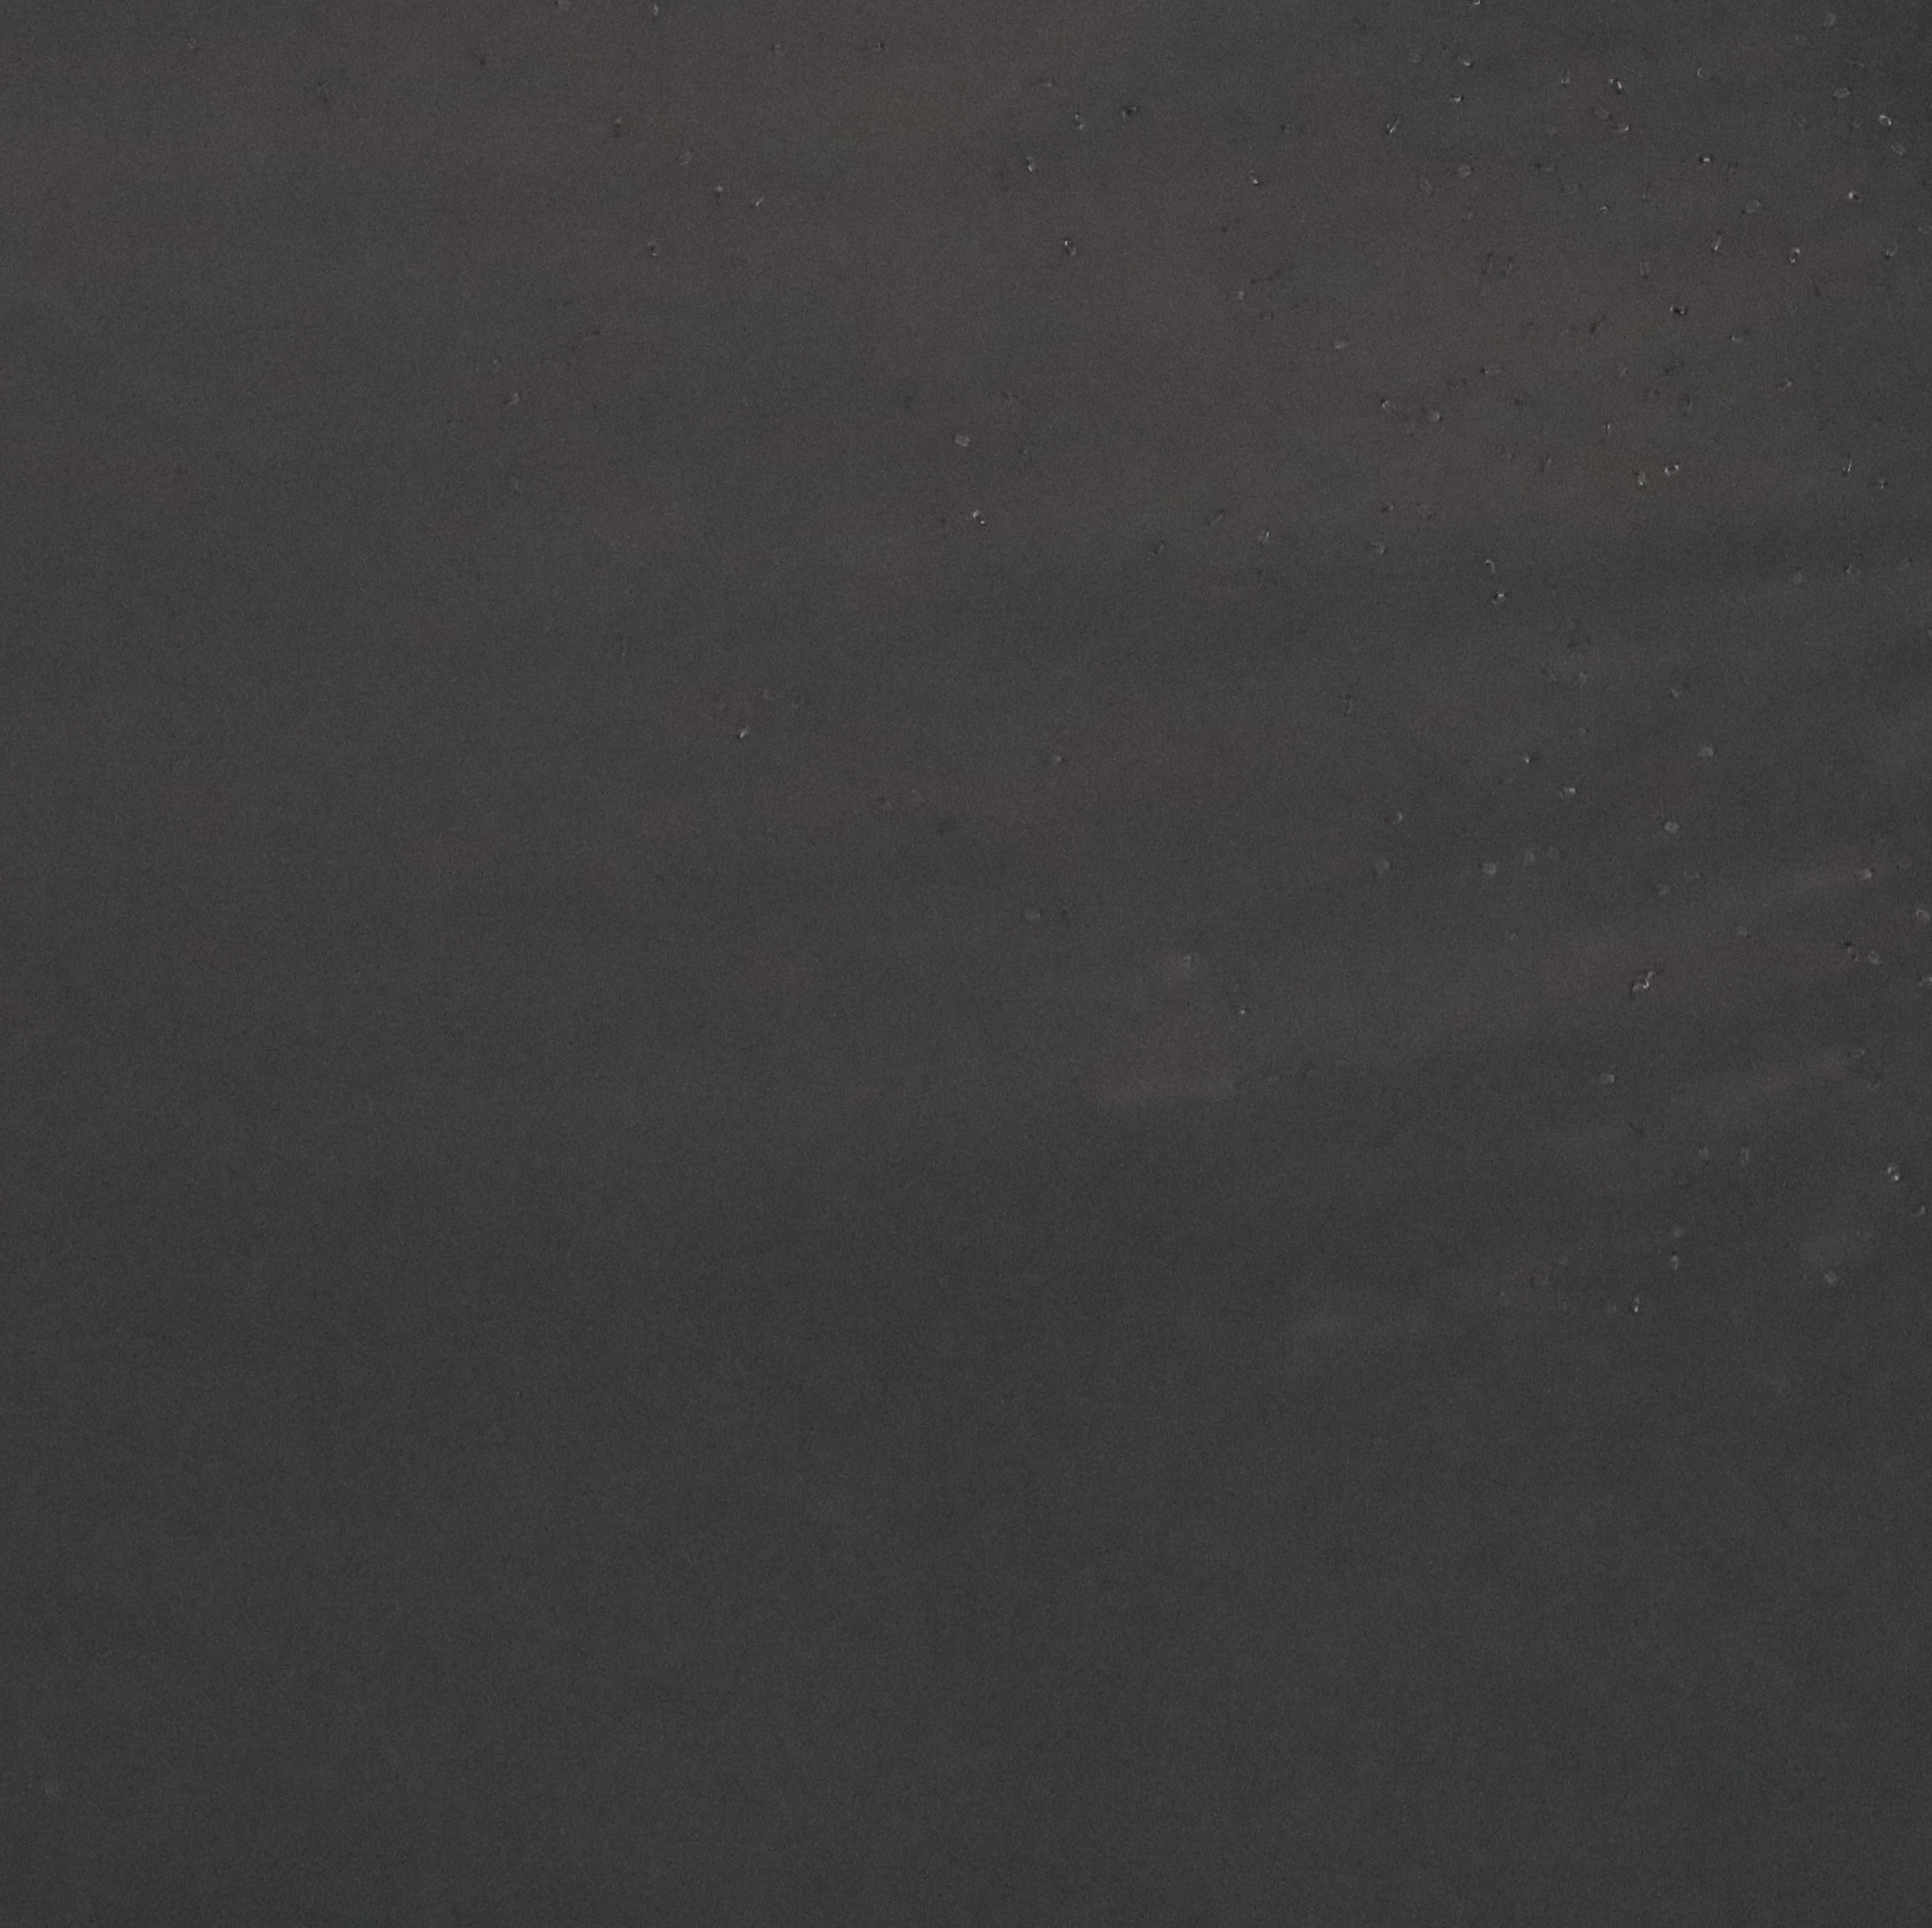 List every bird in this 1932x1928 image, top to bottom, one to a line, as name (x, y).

Canada goose (570, 10)
Canada goose (1836, 11)
Canada goose (652, 12)
Canada goose (1364, 23)
Canada goose (1815, 40)
Canada goose (196, 44)
Canada goose (789, 50)
Canada goose (883, 50)
Canada goose (1404, 56)
Canada goose (1461, 59)
Canada goose (490, 61)
Canada goose (1861, 61)
Canada goose (1699, 72)
Canada goose (1039, 83)
Canada goose (1565, 85)
Canada goose (1622, 90)
Canada goose (1853, 95)
Canada goose (331, 96)
Canada goose (1454, 104)
Canada goose (1125, 115)
Canada goose (1805, 117)
Canada goose (1551, 119)
Canada goose (1888, 119)
Canada goose (1602, 120)
Canada goose (1855, 126)
Canada goose (620, 127)
Canada goose (1399, 127)
Canada goose (1076, 133)
Canada goose (1628, 134)
Canada goose (1278, 140)
Canada goose (1700, 148)
Canada goose (1902, 148)
Canada goose (685, 162)
Canada goose (1557, 162)
Canada goose (1031, 167)
Canada goose (1464, 167)
Canada goose (1721, 167)
Canada goose (1258, 173)
Canada goose (1017, 177)
Canada goose (1429, 178)
Canada goose (1926, 178)
Canada goose (1572, 186)
Canada goose (1856, 187)
Canada goose (1645, 197)
Canada goose (716, 199)
Canada goose (1748, 199)
Canada goose (768, 203)
Canada goose (1600, 212)
Canada goose (1480, 215)
Canada goose (1218, 231)
Canada goose (1719, 231)
Canada goose (1926, 233)
Canada goose (1072, 246)
Canada goose (659, 251)
Canada goose (1647, 256)
Canada goose (1888, 256)
Canada goose (1785, 258)
Canada goose (1489, 261)
Canada goose (1515, 270)
Canada goose (1823, 287)
Canada goose (1238, 291)
Canada goose (1686, 308)
Canada goose (566, 313)
Canada goose (1595, 316)
Canada goose (1267, 318)
Canada goose (1733, 329)
Canada goose (1345, 340)
Canada goose (596, 344)
Canada goose (489, 363)
Canada goose (1501, 368)
Canada goose (1677, 368)
Canada goose (1629, 371)
Canada goose (1456, 376)
Canada goose (1784, 381)
Canada goose (528, 396)
Canada goose (1013, 396)
Canada goose (1651, 397)
Canada goose (1393, 403)
Canada goose (1521, 404)
Canada goose (1688, 405)
Canada goose (1435, 410)
Canada goose (1883, 424)
Canada goose (452, 425)
Canada goose (1822, 425)
Canada goose (1606, 429)
Canada goose (966, 432)
Canada goose (1514, 455)
Canada goose (1031, 456)
Canada goose (1551, 460)
Canada goose (1842, 460)
Canada goose (1676, 462)
Canada goose (1634, 480)
Canada goose (1886, 483)
Canada goose (1390, 505)
Canada goose (1218, 514)
Canada goose (981, 516)
Canada goose (1419, 517)
Canada goose (1270, 538)
Canada goose (1383, 542)
Canada goose (1156, 551)
Canada goose (1489, 564)
Canada goose (1920, 568)
Canada goose (1861, 574)
Canada goose (1259, 577)
Canada goose (1801, 581)
Canada goose (1502, 600)
Canada goose (630, 650)
Canada goose (1550, 668)
Canada goose (1582, 678)
Canada goose (773, 693)
Canada goose (1669, 693)
Canada goose (1353, 697)
Canada goose (798, 706)
Canada goose (1583, 724)
Canada goose (754, 736)
Canada goose (1708, 744)
Canada goose (1052, 751)
Canada goose (1529, 751)
Canada goose (1502, 777)
Canada goose (1574, 783)
Canada goose (915, 797)
Canada goose (883, 807)
Canada goose (1402, 811)
Canada goose (1669, 826)
Canada goose (1567, 854)
Canada goose (1523, 860)
Canada goose (1392, 864)
Canada goose (1700, 866)
Canada goose (1481, 869)
Canada goose (1868, 871)
Canada goose (1663, 887)
Canada goose (1924, 916)
Canada goose (1042, 919)
Canada goose (1750, 929)
Canada goose (1854, 946)
Canada goose (1875, 957)
Canada goose (1187, 961)
Canada goose (1654, 977)
Canada goose (1922, 978)
Canada goose (1637, 988)
Canada goose (1243, 1007)
Canada goose (1855, 1046)
Canada goose (1869, 1074)
Canada goose (1609, 1088)
Canada goose (1636, 1131)
Canada goose (1740, 1150)
Canada goose (1705, 1156)
Canada goose (1895, 1178)
Canada goose (1686, 1182)
Canada goose (1920, 1210)
Canada goose (1682, 1227)
Canada goose (1573, 1262)
Canada goose (1679, 1263)
Canada goose (1832, 1276)
Canada goose (1539, 1283)
Canada goose (1508, 1292)
Canada goose (1638, 1296)
Canada goose (1609, 1300)
Canada goose (1566, 1302)